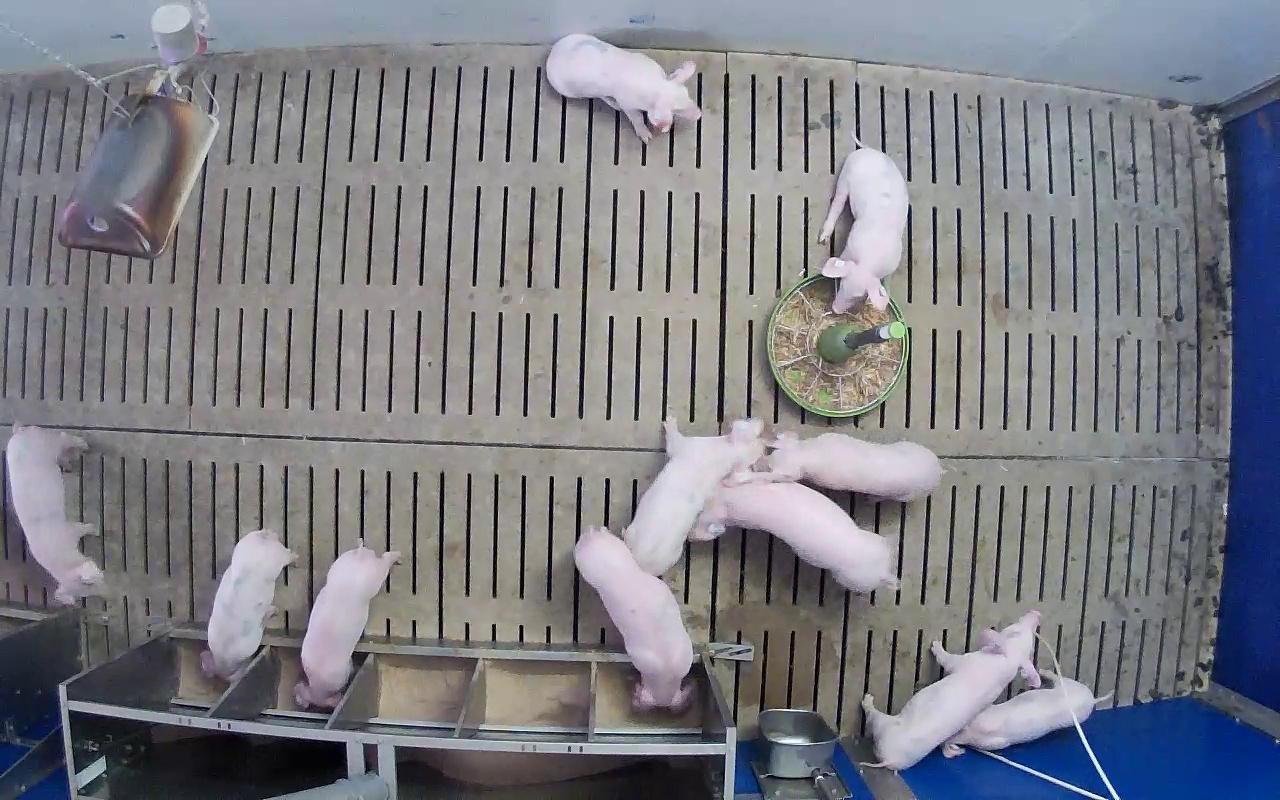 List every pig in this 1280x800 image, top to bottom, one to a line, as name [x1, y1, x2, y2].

pig [546, 33, 704, 144]
pig [815, 131, 911, 316]
pig [623, 415, 768, 578]
pig [4, 419, 111, 606]
pig [751, 427, 948, 505]
pig [691, 472, 900, 597]
pig [572, 526, 697, 715]
pig [199, 528, 301, 684]
pig [293, 535, 407, 713]
pig [858, 610, 1042, 773]
pig [943, 669, 1119, 758]